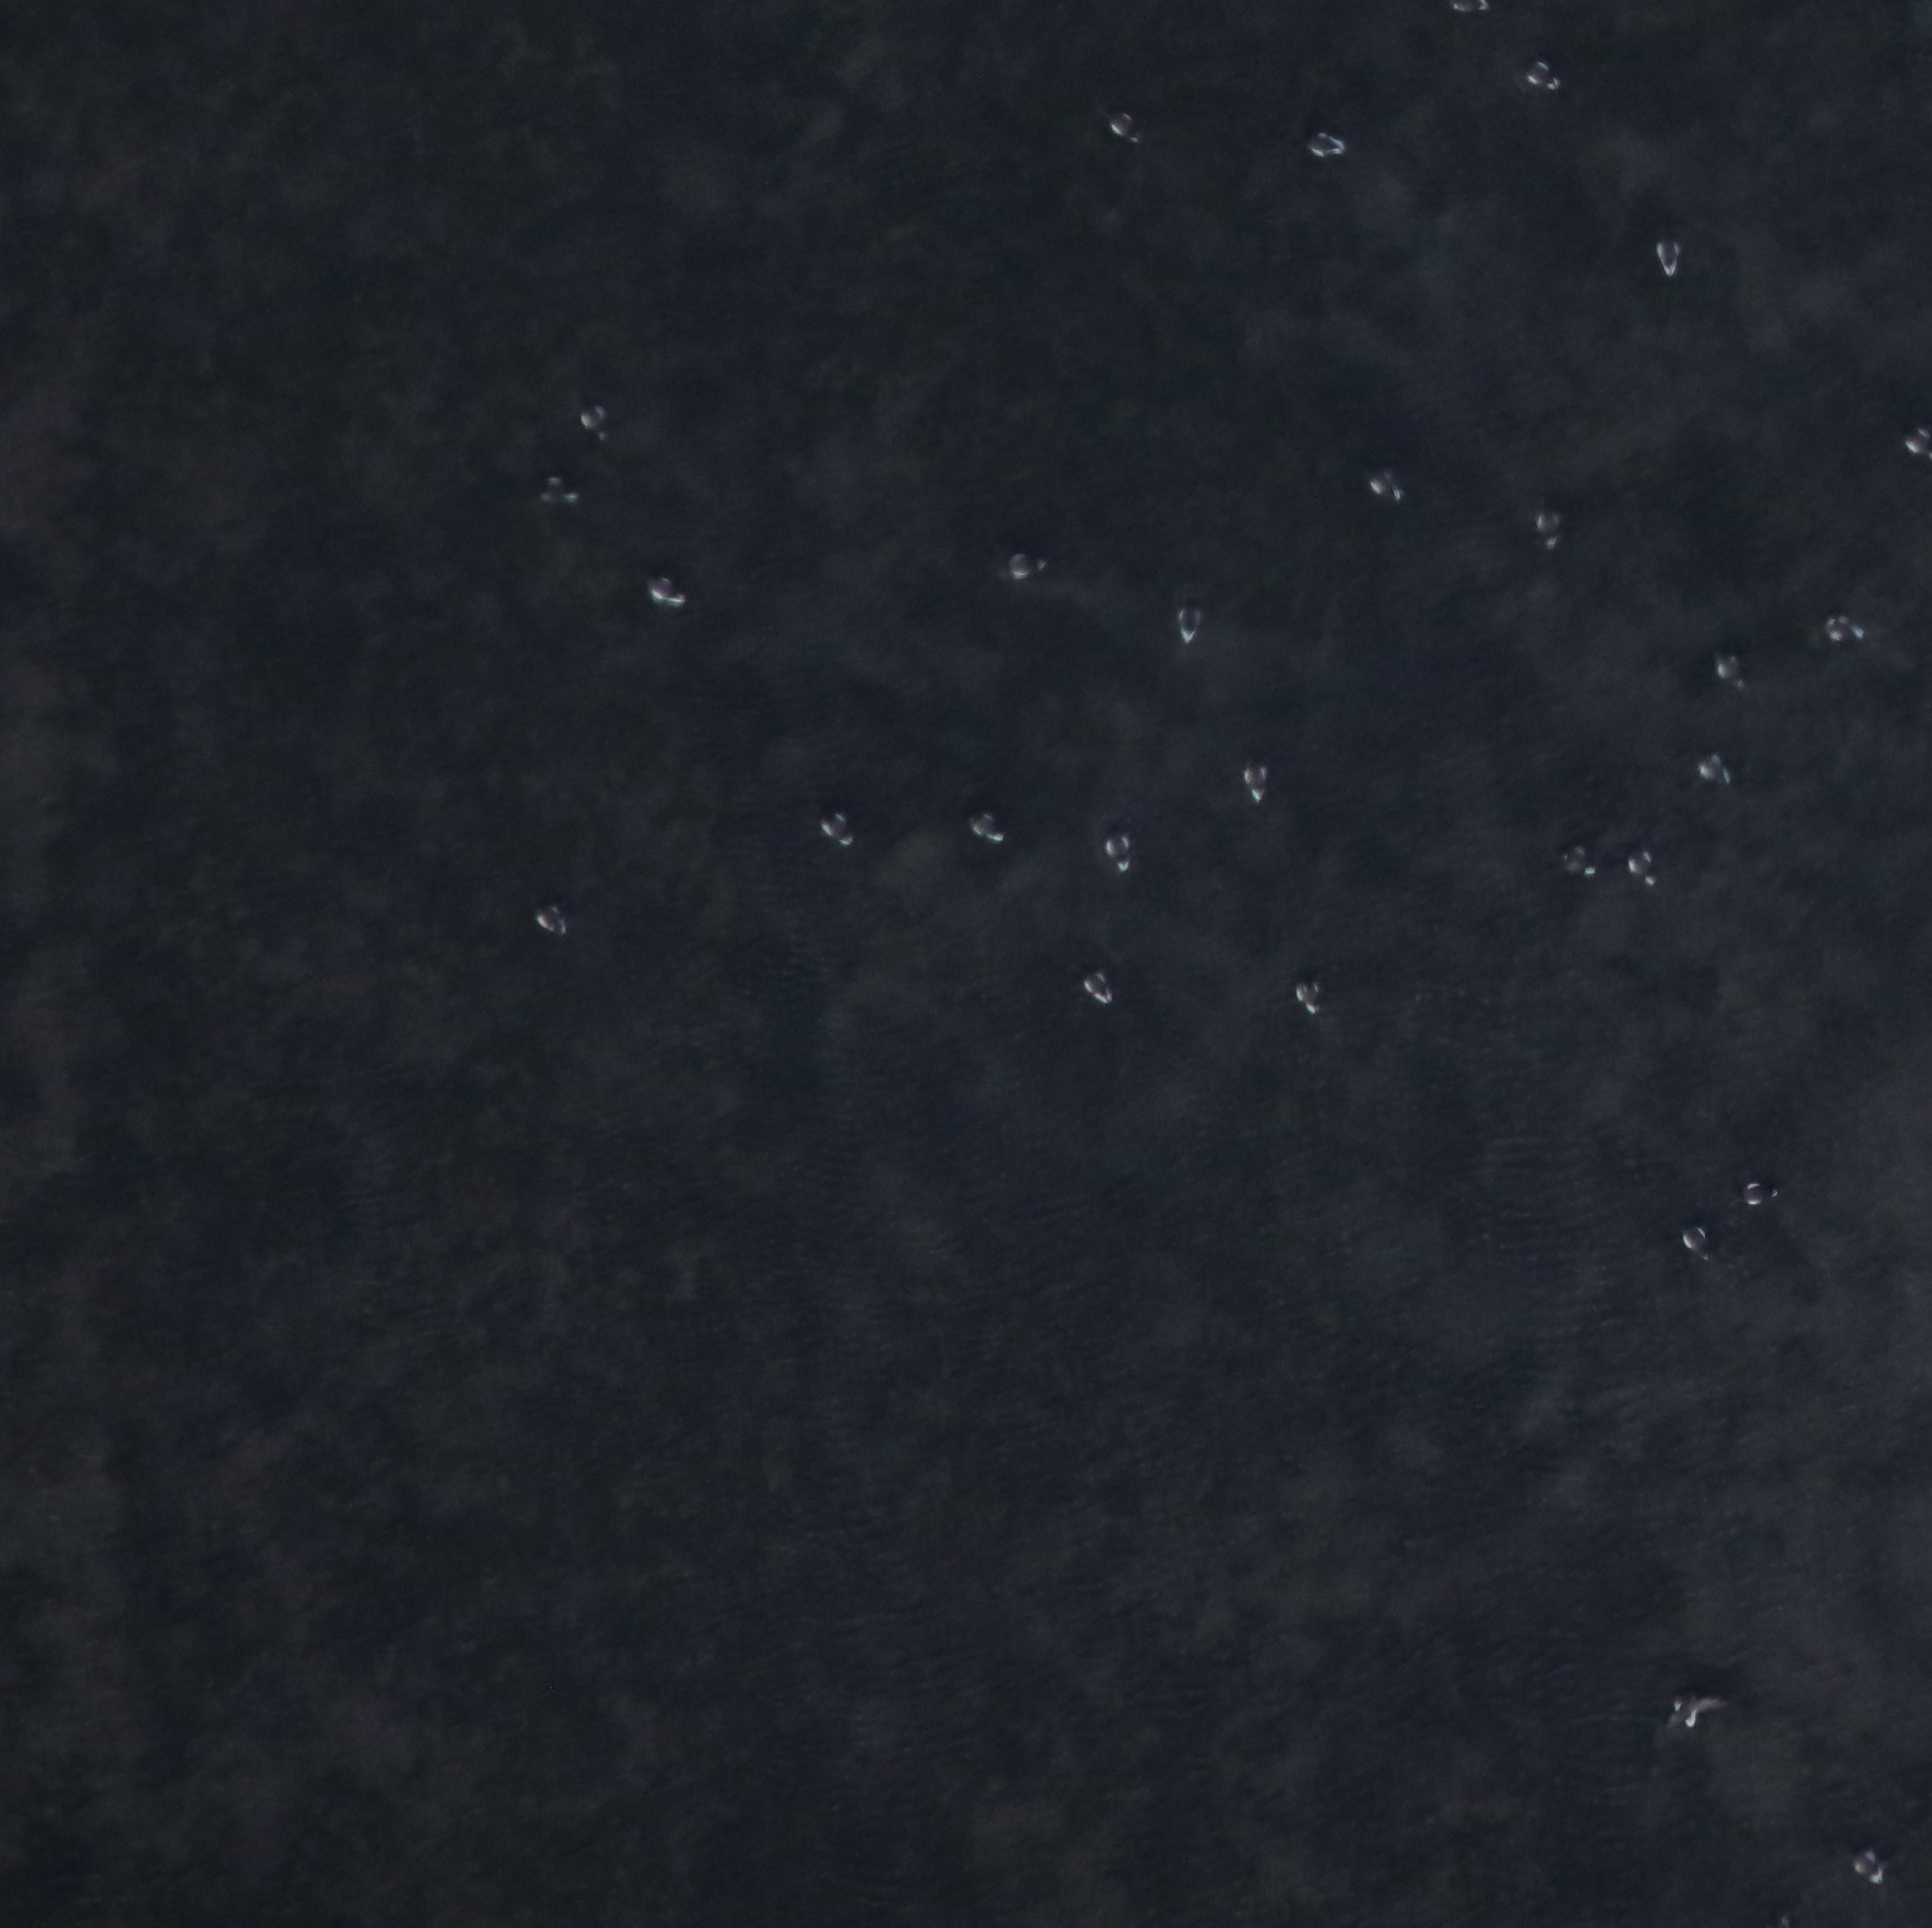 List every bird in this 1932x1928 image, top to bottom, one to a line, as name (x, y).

brant (1466, 2)
brant (1540, 76)
brant (1125, 126)
brant (1324, 145)
brant (1668, 253)
brant (594, 418)
brant (1923, 443)
brant (1384, 481)
brant (558, 491)
brant (1551, 527)
brant (1024, 566)
brant (666, 591)
brant (1190, 621)
brant (1842, 631)
brant (1729, 668)
brant (1712, 768)
brant (1256, 780)
brant (985, 825)
brant (837, 827)
brant (1120, 848)
brant (1579, 863)
brant (1641, 866)
brant (553, 920)
brant (1099, 985)
brant (1309, 995)
brant (1757, 1193)
brant (1697, 1239)
brant (1695, 1709)
brant (1869, 1865)